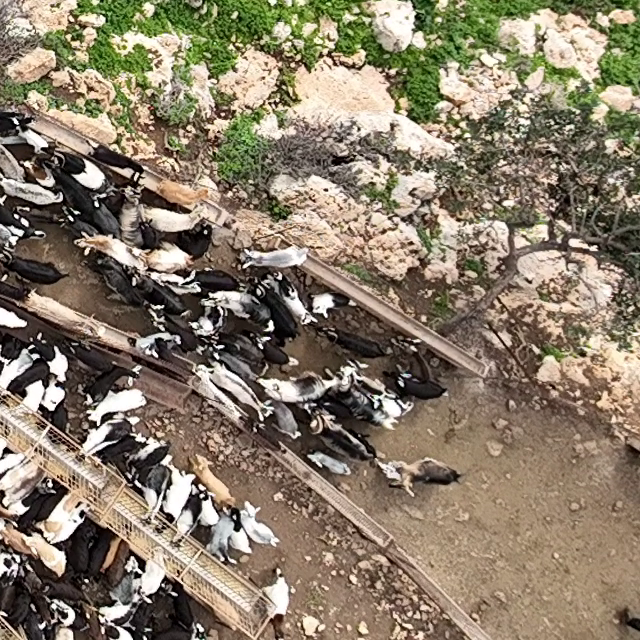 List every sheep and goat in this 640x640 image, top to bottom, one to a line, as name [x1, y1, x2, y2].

goat [0, 115, 35, 141]
goat [18, 125, 48, 152]
goat [0, 140, 27, 180]
goat [89, 141, 144, 175]
goat [39, 144, 111, 194]
goat [22, 159, 55, 188]
goat [45, 160, 96, 215]
goat [0, 168, 64, 204]
goat [159, 181, 209, 206]
goat [119, 182, 146, 248]
goat [88, 190, 123, 240]
goat [0, 195, 47, 240]
goat [139, 205, 210, 232]
goat [16, 206, 67, 227]
goat [62, 207, 99, 238]
goat [0, 212, 17, 245]
goat [137, 220, 165, 247]
goat [159, 227, 214, 262]
goat [72, 233, 148, 271]
goat [0, 243, 69, 284]
goat [242, 245, 308, 269]
goat [130, 246, 192, 268]
goat [93, 254, 165, 322]
goat [122, 264, 188, 315]
goat [173, 268, 241, 291]
goat [266, 271, 316, 322]
goat [0, 276, 30, 301]
goat [247, 277, 300, 339]
goat [25, 287, 99, 336]
goat [200, 291, 274, 327]
goat [311, 294, 357, 318]
goat [0, 295, 28, 328]
goat [151, 303, 198, 350]
goat [190, 306, 227, 335]
goat [315, 325, 389, 359]
goat [26, 328, 66, 382]
goat [239, 329, 288, 365]
goat [194, 331, 266, 359]
goat [0, 332, 17, 383]
goat [131, 332, 179, 352]
goat [392, 333, 438, 383]
goat [198, 336, 263, 364]
goat [66, 340, 113, 371]
goat [212, 346, 260, 383]
goat [0, 348, 30, 399]
goat [3, 356, 47, 404]
goat [347, 359, 414, 417]
goat [211, 362, 271, 418]
goat [78, 366, 144, 406]
goat [259, 367, 345, 402]
goat [382, 369, 448, 401]
goat [335, 370, 393, 430]
goat [9, 382, 44, 415]
goat [35, 383, 66, 420]
goat [86, 387, 145, 421]
goat [315, 393, 353, 416]
goat [51, 400, 68, 446]
goat [268, 400, 299, 436]
goat [283, 401, 313, 424]
goat [312, 408, 378, 459]
goat [238, 414, 285, 450]
goat [76, 422, 138, 462]
goat [0, 424, 11, 485]
goat [92, 434, 145, 467]
goat [123, 442, 169, 484]
goat [190, 449, 235, 506]
goat [305, 450, 350, 474]
goat [0, 451, 23, 489]
goat [0, 452, 41, 491]
goat [3, 453, 47, 507]
goat [377, 458, 463, 495]
goat [142, 462, 172, 524]
goat [154, 465, 196, 533]
goat [34, 473, 73, 520]
goat [12, 475, 51, 510]
goat [197, 483, 219, 526]
goat [0, 486, 17, 524]
goat [43, 487, 88, 538]
goat [18, 489, 49, 527]
goat [172, 493, 200, 549]
goat [52, 496, 94, 545]
goat [243, 496, 280, 546]
goat [225, 504, 252, 551]
goat [208, 508, 235, 566]
goat [70, 513, 91, 573]
goat [87, 522, 115, 576]
goat [0, 523, 35, 558]
goat [103, 525, 128, 577]
goat [25, 532, 67, 574]
goat [107, 533, 127, 587]
goat [141, 547, 166, 594]
goat [0, 548, 19, 592]
goat [110, 558, 139, 603]
goat [21, 560, 54, 630]
goat [264, 569, 291, 633]
goat [170, 570, 196, 627]
goat [41, 576, 86, 602]
goat [130, 581, 173, 626]
goat [0, 582, 14, 625]
goat [2, 590, 32, 631]
goat [99, 597, 147, 627]
goat [46, 600, 85, 628]
goat [86, 601, 103, 636]
goat [152, 623, 202, 637]
goat [98, 625, 145, 635]